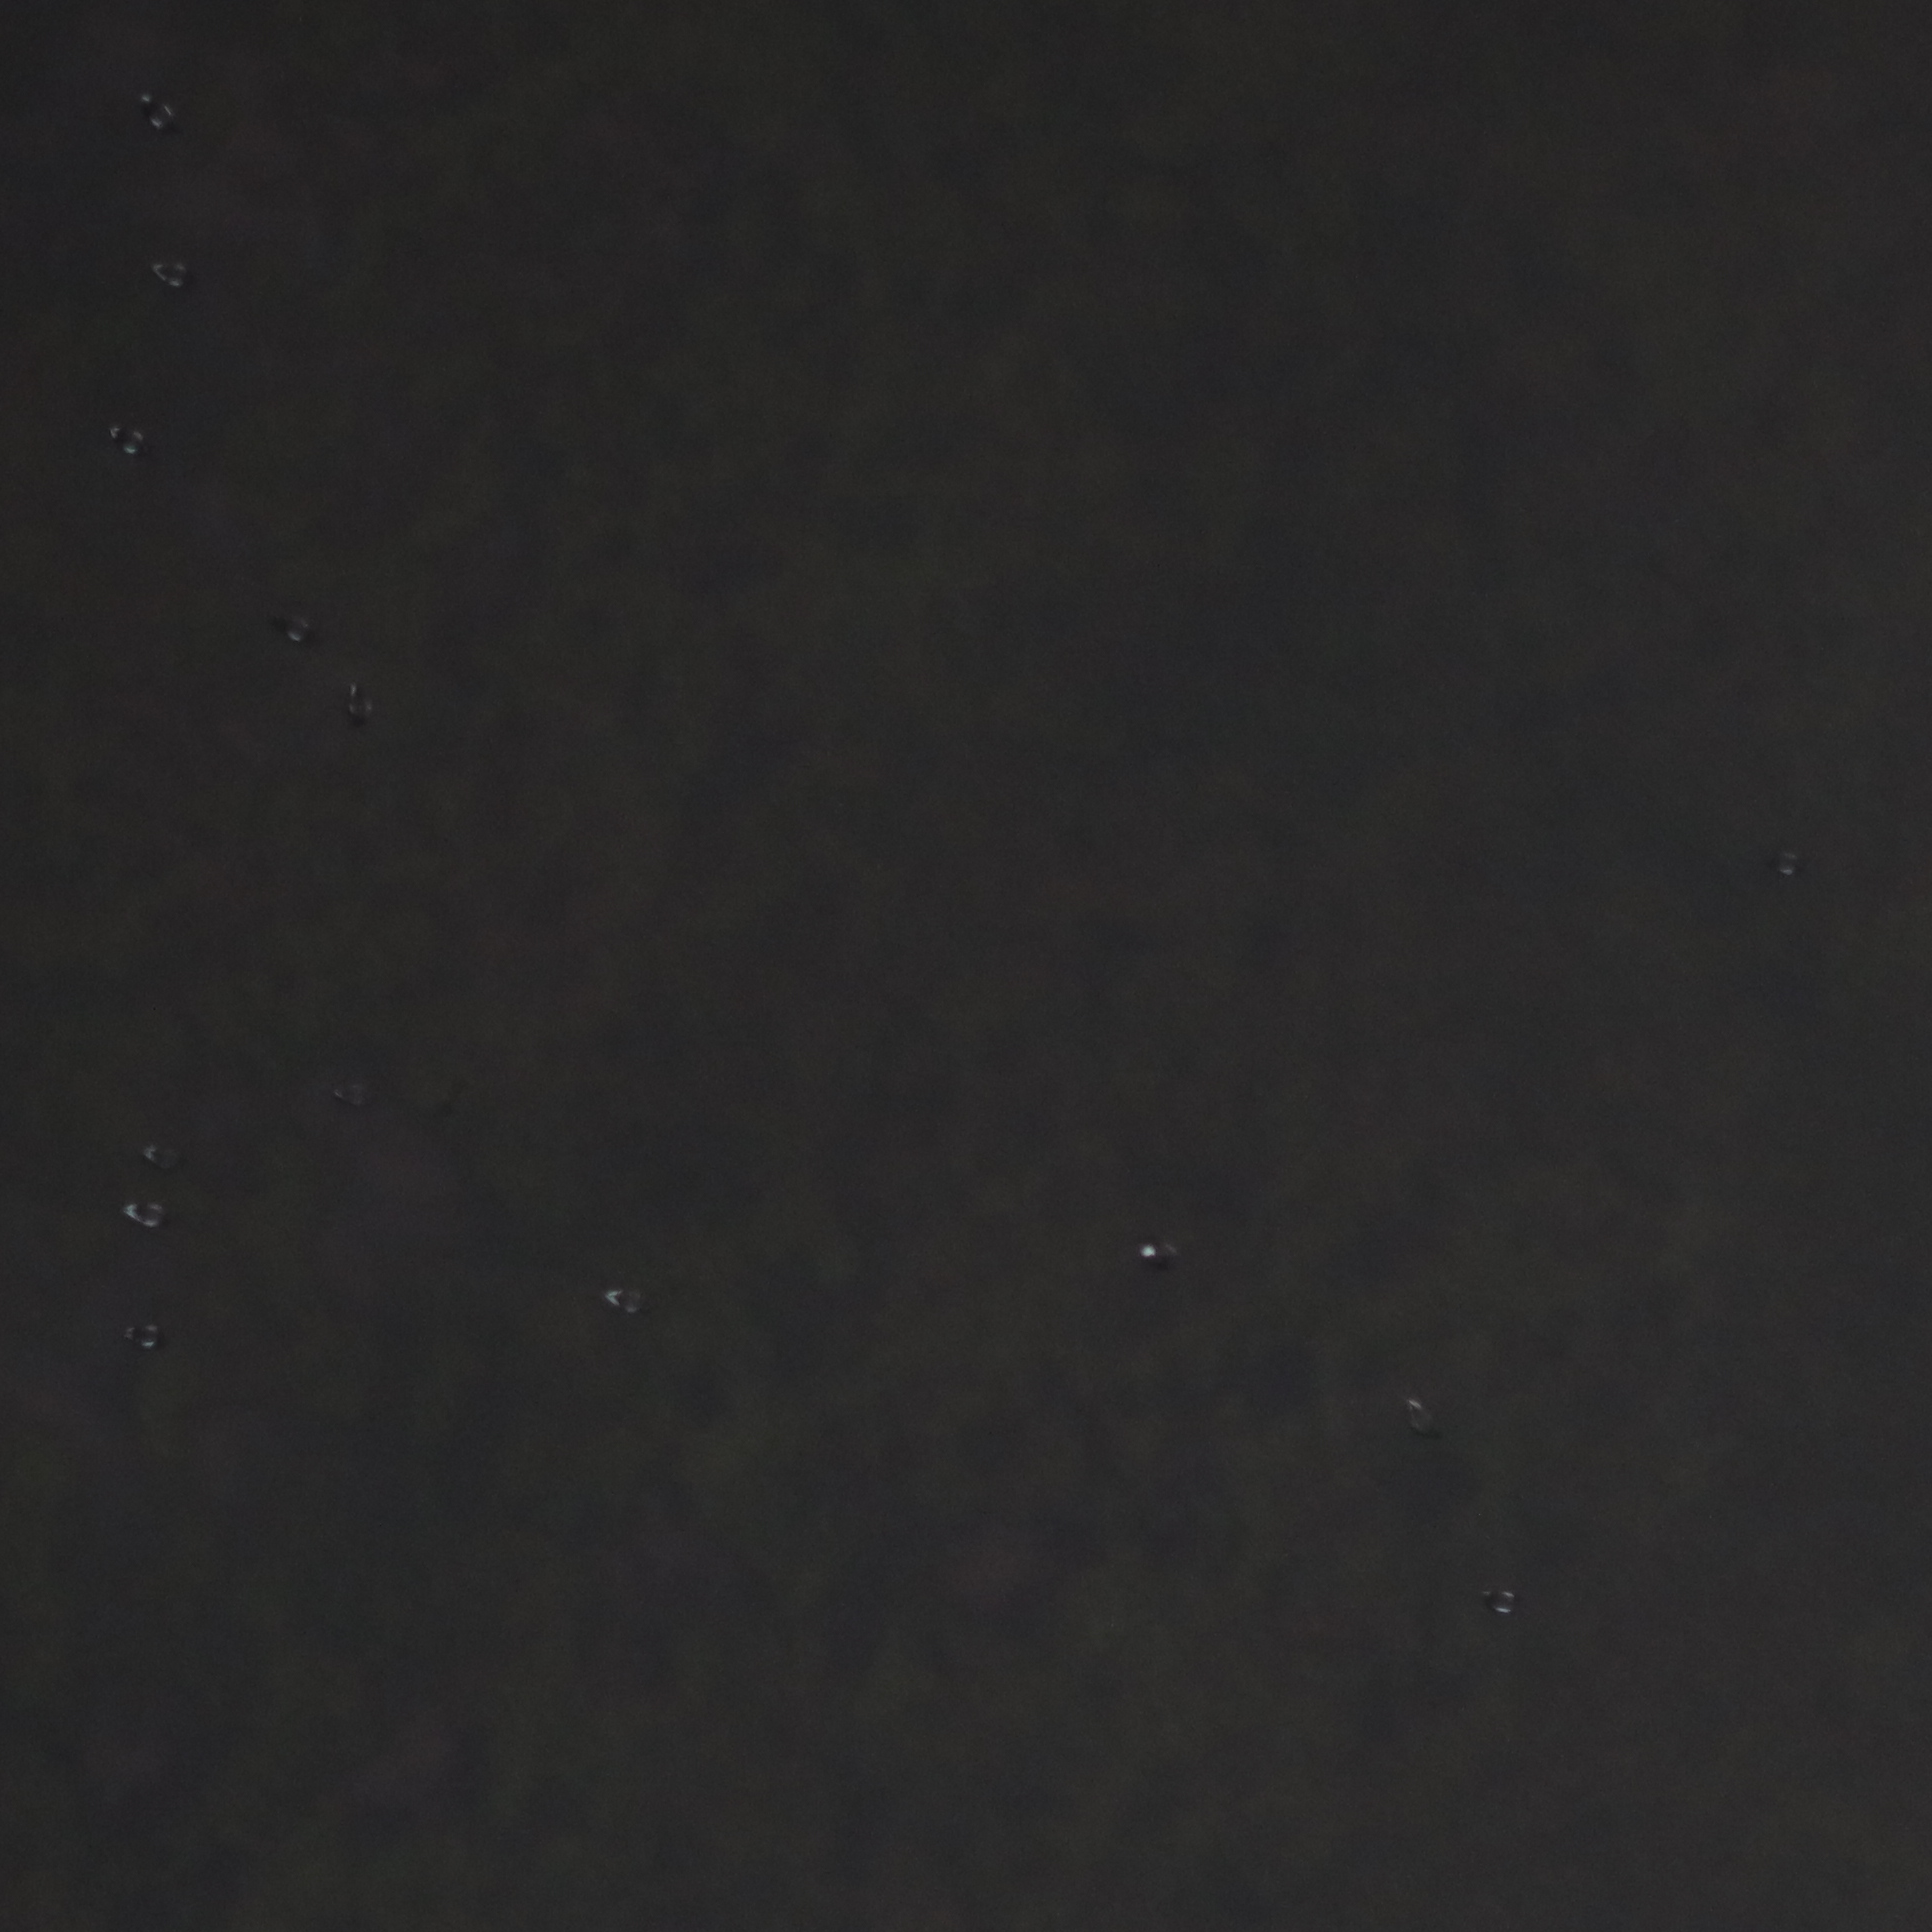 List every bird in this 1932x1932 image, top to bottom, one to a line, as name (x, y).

brant (160, 115)
brant (174, 276)
brant (129, 440)
brant (296, 630)
brant (359, 704)
brant (1791, 864)
brant (358, 1090)
brant (163, 1159)
brant (149, 1214)
brant (1162, 1254)
brant (626, 1303)
brant (148, 1335)
brant (1422, 1422)
brant (1499, 1603)